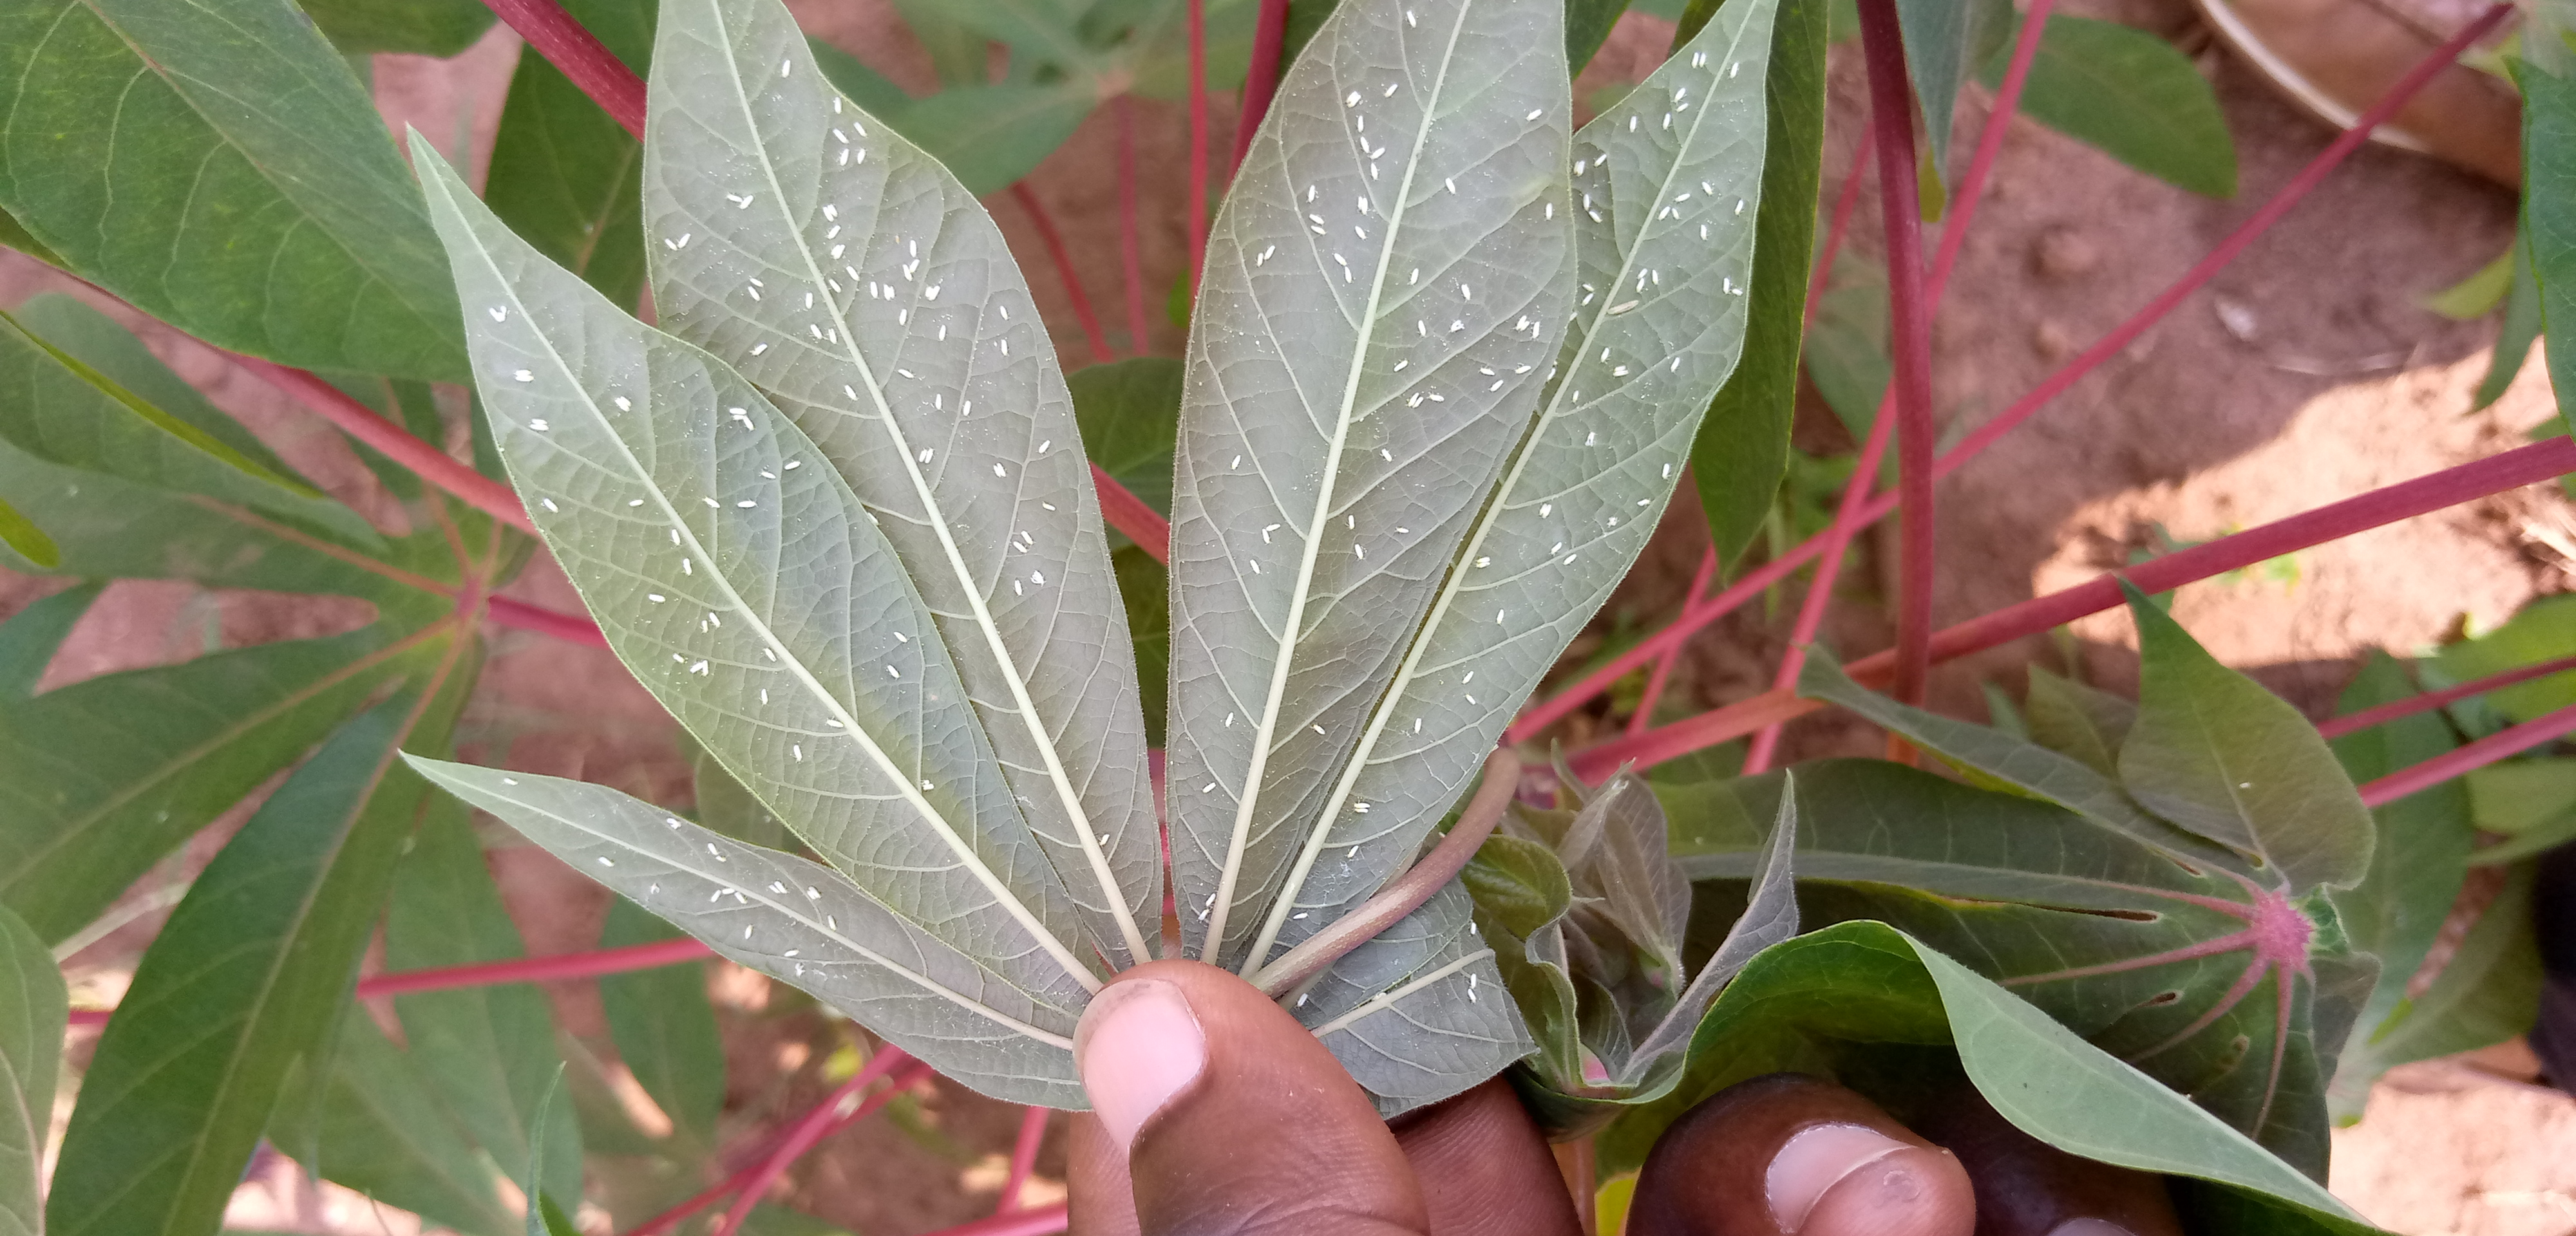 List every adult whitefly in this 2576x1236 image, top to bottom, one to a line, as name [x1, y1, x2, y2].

whitefly [1405, 8, 1419, 28]
whitefly [1688, 51, 1699, 70]
whitefly [1698, 51, 1707, 69]
whitefly [779, 57, 793, 80]
whitefly [1725, 61, 1743, 80]
whitefly [1382, 81, 1402, 100]
whitefly [1671, 86, 1688, 102]
whitefly [1347, 89, 1357, 103]
whitefly [1348, 93, 1361, 108]
whitefly [832, 94, 845, 115]
whitefly [1675, 102, 1690, 114]
whitefly [1523, 106, 1544, 122]
whitefly [1660, 112, 1671, 131]
whitefly [1355, 113, 1368, 134]
whitefly [1627, 113, 1639, 134]
whitefly [853, 121, 870, 138]
whitefly [831, 127, 853, 145]
whitefly [1359, 135, 1372, 154]
whitefly [838, 145, 852, 167]
whitefly [855, 145, 868, 166]
whitefly [1593, 152, 1609, 168]
whitefly [1571, 159, 1577, 175]
whitefly [1577, 159, 1586, 178]
whitefly [1370, 161, 1379, 182]
whitefly [1443, 173, 1460, 197]
whitefly [1700, 179, 1716, 196]
whitefly [1305, 181, 1316, 205]
whitefly [723, 190, 743, 203]
whitefly [1674, 191, 1692, 203]
whitefly [740, 192, 756, 210]
whitefly [1580, 192, 1593, 209]
whitefly [1356, 193, 1363, 214]
whitefly [1363, 198, 1369, 216]
whitefly [1732, 198, 1745, 218]
whitefly [1543, 199, 1558, 223]
whitefly [827, 202, 839, 218]
whitefly [1658, 203, 1671, 221]
whitefly [822, 205, 835, 222]
whitefly [1671, 206, 1681, 221]
whitefly [1587, 209, 1604, 224]
whitefly [1307, 212, 1326, 225]
whitefly [1698, 221, 1707, 242]
whitefly [825, 223, 842, 240]
whitefly [1353, 223, 1367, 241]
whitefly [1309, 224, 1327, 237]
whitefly [677, 232, 694, 250]
whitefly [663, 236, 678, 252]
whitefly [907, 237, 921, 258]
whitefly [1264, 242, 1276, 261]
whitefly [831, 243, 841, 257]
whitefly [835, 243, 846, 260]
whitefly [1330, 249, 1349, 266]
whitefly [1254, 250, 1264, 269]
whitefly [909, 257, 923, 273]
whitefly [902, 261, 916, 283]
whitefly [845, 265, 860, 282]
whitefly [1408, 265, 1421, 288]
whitefly [1342, 265, 1353, 286]
whitefly [1637, 266, 1649, 278]
whitefly [1649, 268, 1661, 286]
whitefly [748, 276, 766, 288]
whitefly [1721, 276, 1730, 295]
whitefly [828, 277, 842, 295]
whitefly [1634, 277, 1645, 293]
whitefly [869, 279, 879, 300]
whitefly [1580, 281, 1597, 292]
whitefly [1459, 282, 1473, 303]
whitefly [883, 283, 891, 301]
whitefly [746, 284, 762, 303]
whitefly [890, 285, 898, 300]
whitefly [1731, 286, 1745, 297]
whitefly [803, 290, 817, 311]
whitefly [1580, 291, 1595, 307]
whitefly [998, 303, 1012, 323]
whitefly [486, 303, 510, 324]
whitefly [898, 306, 909, 327]
whitefly [1516, 313, 1528, 332]
whitefly [1414, 315, 1430, 340]
whitefly [1447, 317, 1466, 334]
whitefly [1520, 319, 1531, 332]
whitefly [1531, 319, 1542, 341]
whitefly [936, 322, 948, 342]
whitefly [808, 323, 824, 341]
whitefly [827, 324, 838, 346]
whitefly [999, 336, 1012, 358]
whitefly [748, 342, 772, 358]
whitefly [1596, 343, 1611, 364]
whitefly [1668, 353, 1682, 375]
whitefly [1390, 358, 1410, 372]
whitefly [1513, 363, 1532, 377]
whitefly [1612, 363, 1627, 371]
whitefly [1477, 364, 1498, 377]
whitefly [1546, 366, 1557, 383]
whitefly [895, 366, 916, 380]
whitefly [515, 368, 534, 376]
whitefly [1612, 370, 1631, 378]
whitefly [515, 375, 535, 383]
whitefly [1485, 376, 1503, 395]
whitefly [842, 384, 859, 402]
whitefly [1568, 388, 1580, 406]
whitefly [1425, 389, 1446, 406]
whitefly [933, 390, 947, 411]
whitefly [620, 395, 632, 407]
whitefly [614, 397, 630, 413]
whitefly [961, 399, 974, 418]
whitefly [727, 406, 748, 415]
whitefly [731, 413, 744, 422]
whitefly [743, 414, 757, 431]
whitefly [530, 417, 549, 424]
whitefly [529, 423, 551, 432]
whitefly [1583, 430, 1595, 449]
whitefly [1036, 438, 1056, 456]
whitefly [925, 447, 936, 464]
whitefly [1379, 447, 1396, 466]
whitefly [917, 448, 928, 462]
whitefly [1229, 451, 1245, 472]
whitefly [782, 456, 802, 473]
whitefly [996, 462, 1007, 478]
whitefly [1660, 462, 1671, 481]
whitefly [992, 462, 1001, 478]
whitefly [755, 468, 777, 483]
whitefly [699, 494, 723, 510]
whitefly [539, 495, 560, 514]
whitefly [1635, 496, 1656, 511]
whitefly [1039, 496, 1061, 514]
whitefly [626, 498, 645, 510]
whitefly [733, 498, 759, 512]
whitefly [1538, 502, 1548, 515]
whitefly [1542, 503, 1553, 521]
whitefly [866, 510, 880, 525]
whitefly [1345, 512, 1357, 532]
whitefly [1264, 522, 1282, 534]
whitefly [1393, 525, 1411, 536]
whitefly [1261, 526, 1273, 546]
whitefly [670, 527, 685, 547]
whitefly [1018, 527, 1037, 548]
whitefly [1009, 539, 1028, 556]
whitefly [1352, 541, 1367, 561]
whitefly [1549, 541, 1564, 556]
whitefly [1560, 552, 1578, 568]
whitefly [1476, 555, 1491, 562]
whitefly [680, 557, 697, 577]
whitefly [1248, 557, 1263, 576]
whitefly [1475, 561, 1492, 570]
whitefly [1028, 568, 1048, 590]
whitefly [1012, 576, 1025, 599]
whitefly [646, 592, 669, 605]
whitefly [1494, 606, 1507, 626]
whitefly [708, 611, 723, 630]
whitefly [699, 617, 710, 636]
whitefly [891, 628, 912, 646]
whitefly [760, 645, 781, 666]
whitefly [670, 648, 687, 665]
whitefly [701, 658, 711, 679]
whitefly [688, 660, 701, 675]
whitefly [885, 661, 903, 683]
whitefly [1460, 668, 1475, 685]
whitefly [759, 684, 775, 707]
whitefly [1463, 692, 1479, 707]
whitefly [1224, 710, 1236, 729]
whitefly [1412, 716, 1425, 735]
whitefly [824, 717, 846, 729]
whitefly [1308, 721, 1328, 738]
whitefly [791, 742, 808, 765]
whitefly [502, 775, 520, 787]
whitefly [920, 778, 933, 784]
whitefly [2235, 778, 2254, 793]
whitefly [1200, 780, 1219, 796]
whitefly [921, 783, 937, 791]
whitefly [1353, 800, 1373, 808]
whitefly [1353, 808, 1371, 816]
whitefly [665, 816, 683, 831]
whitefly [1096, 830, 1113, 847]
whitefly [706, 840, 720, 856]
whitefly [1345, 845, 1359, 861]
whitefly [596, 854, 615, 868]
whitefly [713, 854, 728, 865]
whitefly [773, 879, 790, 894]
whitefly [648, 881, 661, 897]
whitefly [767, 883, 781, 894]
whitefly [808, 883, 824, 899]
whitefly [721, 886, 734, 895]
whitefly [709, 887, 721, 903]
whitefly [806, 889, 815, 899]
whitefly [734, 890, 749, 905]
whitefly [1203, 891, 1218, 907]
whitefly [1197, 908, 1211, 922]
whitefly [1289, 910, 1309, 921]
whitefly [826, 913, 838, 932]
whitefly [1468, 920, 1479, 936]
whitefly [743, 922, 755, 941]
whitefly [782, 944, 801, 958]
whitefly [1468, 971, 1477, 989]
whitefly [1466, 986, 1477, 1005]
whitefly [1294, 991, 1311, 1009]